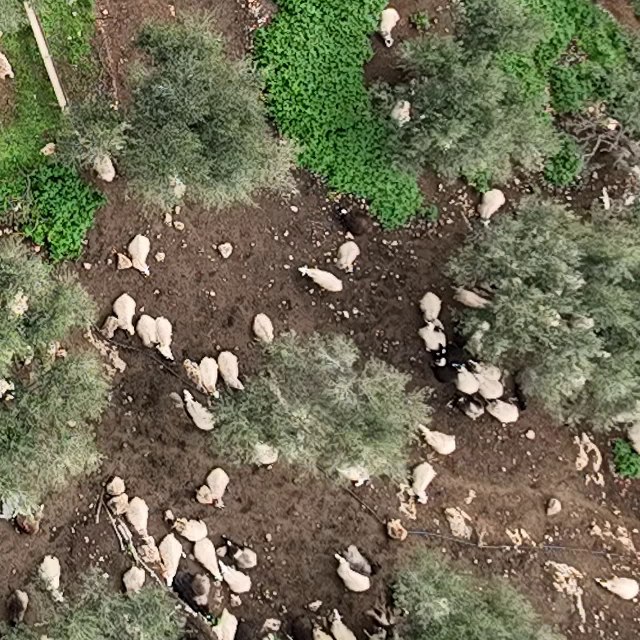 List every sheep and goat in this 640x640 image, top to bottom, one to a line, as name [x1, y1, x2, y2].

sheep [380, 8, 401, 49]
sheep [389, 100, 410, 130]
sheep [89, 152, 115, 182]
sheep [476, 190, 504, 230]
sheep [338, 207, 364, 235]
sheep [354, 212, 377, 234]
sheep [126, 233, 151, 277]
sheep [332, 241, 361, 274]
sheep [298, 265, 343, 292]
sheep [472, 279, 499, 298]
sheep [5, 283, 31, 322]
sheep [451, 285, 497, 312]
sheep [420, 292, 445, 331]
sheep [111, 293, 136, 335]
sheep [251, 312, 274, 344]
sheep [136, 315, 160, 348]
sheep [153, 316, 173, 361]
sheep [417, 320, 446, 351]
sheep [464, 322, 490, 351]
sheep [434, 343, 452, 383]
sheep [217, 352, 245, 390]
sheep [199, 357, 221, 399]
sheep [467, 358, 506, 380]
sheep [181, 359, 208, 394]
sheep [452, 362, 479, 393]
sheep [0, 368, 16, 403]
sheep [470, 372, 504, 398]
sheep [510, 385, 528, 413]
sheep [180, 389, 218, 432]
sheep [455, 394, 485, 417]
sheep [488, 398, 519, 423]
sheep [419, 427, 456, 455]
sheep [254, 440, 280, 464]
sheep [411, 460, 437, 503]
sheep [335, 464, 370, 486]
sheep [207, 467, 228, 510]
sheep [0, 491, 14, 520]
sheep [128, 497, 149, 538]
sheep [11, 504, 37, 534]
sheep [165, 510, 207, 542]
sheep [156, 531, 182, 588]
sheep [219, 535, 258, 570]
sheep [194, 539, 221, 581]
sheep [341, 543, 382, 575]
sheep [40, 553, 66, 602]
sheep [333, 554, 370, 591]
sheep [217, 559, 251, 591]
sheep [121, 566, 146, 592]
sheep [173, 570, 209, 616]
sheep [195, 571, 209, 605]
sheep [594, 576, 639, 600]
sheep [8, 587, 27, 625]
sheep [279, 604, 309, 639]
sheep [367, 605, 397, 625]
sheep [212, 608, 238, 639]
sheep [332, 609, 357, 639]
sheep [310, 613, 333, 639]